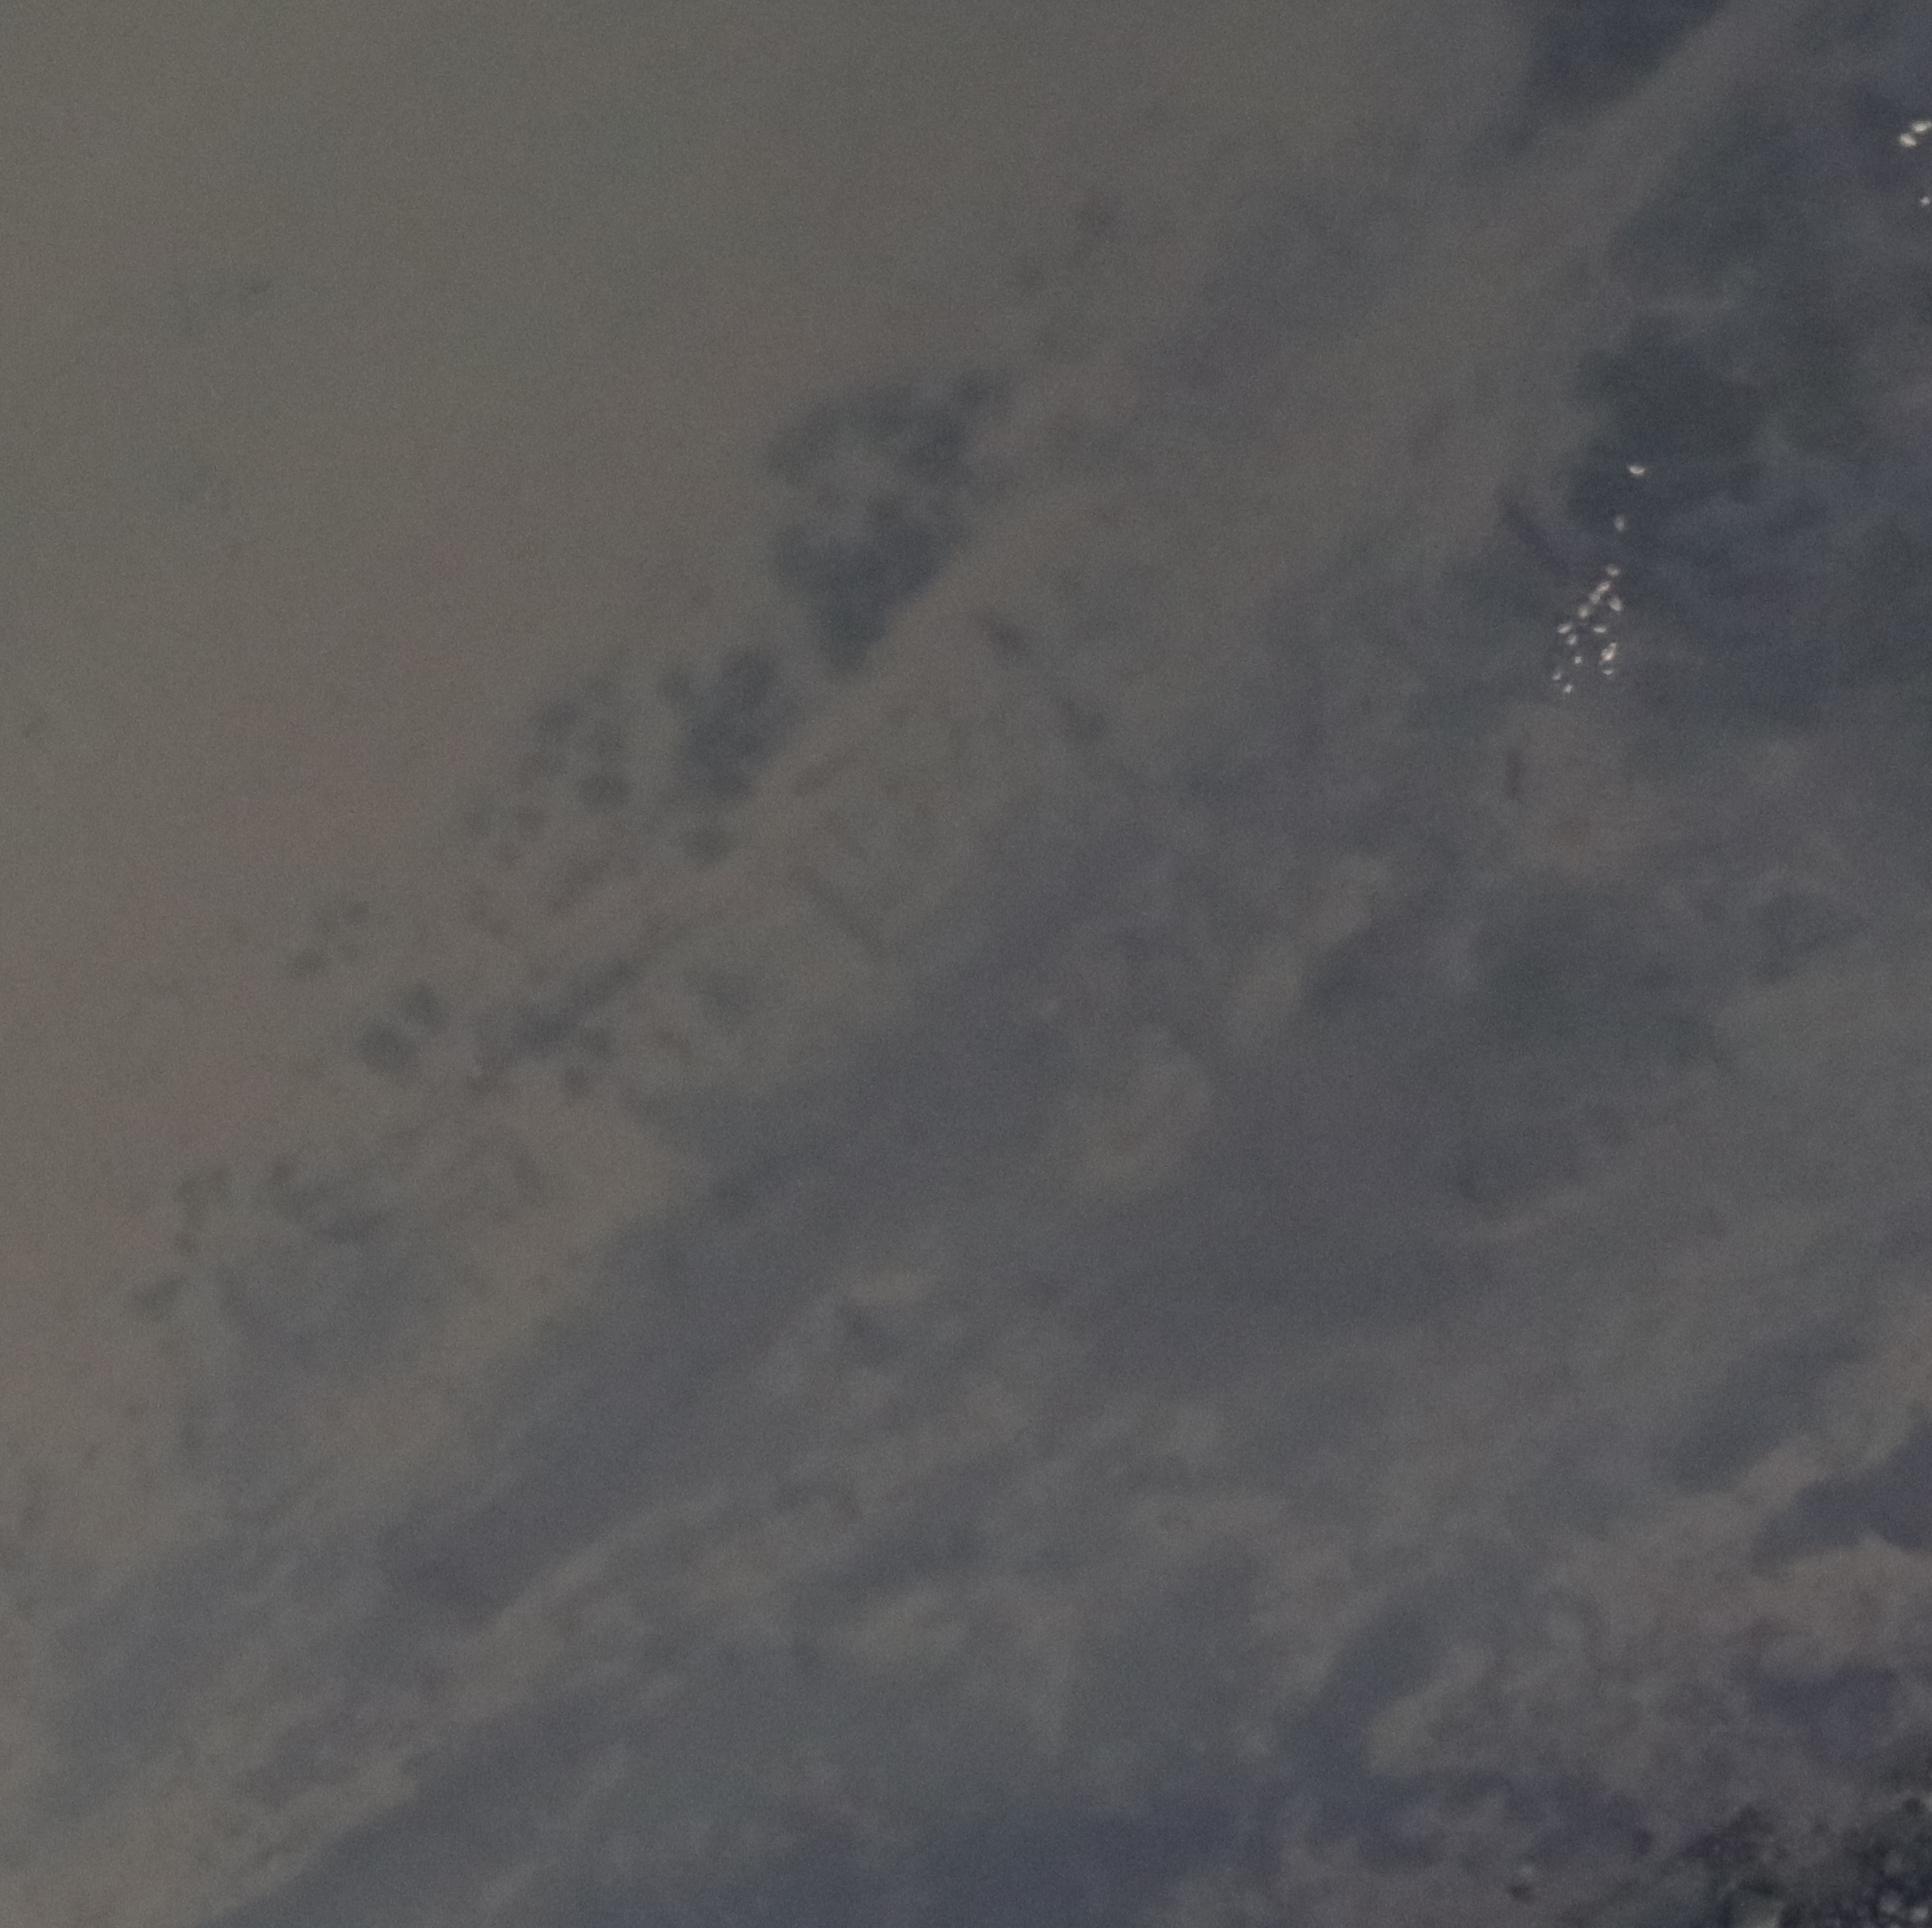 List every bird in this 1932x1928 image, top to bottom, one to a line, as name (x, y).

other bird (1923, 127)
other bird (1900, 136)
other bird (1926, 199)
other bird (1638, 468)
other bird (1621, 520)
other bird (1614, 567)
other bird (1606, 586)
other bird (1595, 596)
other bird (1612, 599)
other bird (1577, 611)
other bird (1559, 623)
other bird (1601, 626)
other bird (1568, 635)
other bird (1607, 653)
other bird (1581, 661)
other bird (1557, 673)
other bird (1564, 692)